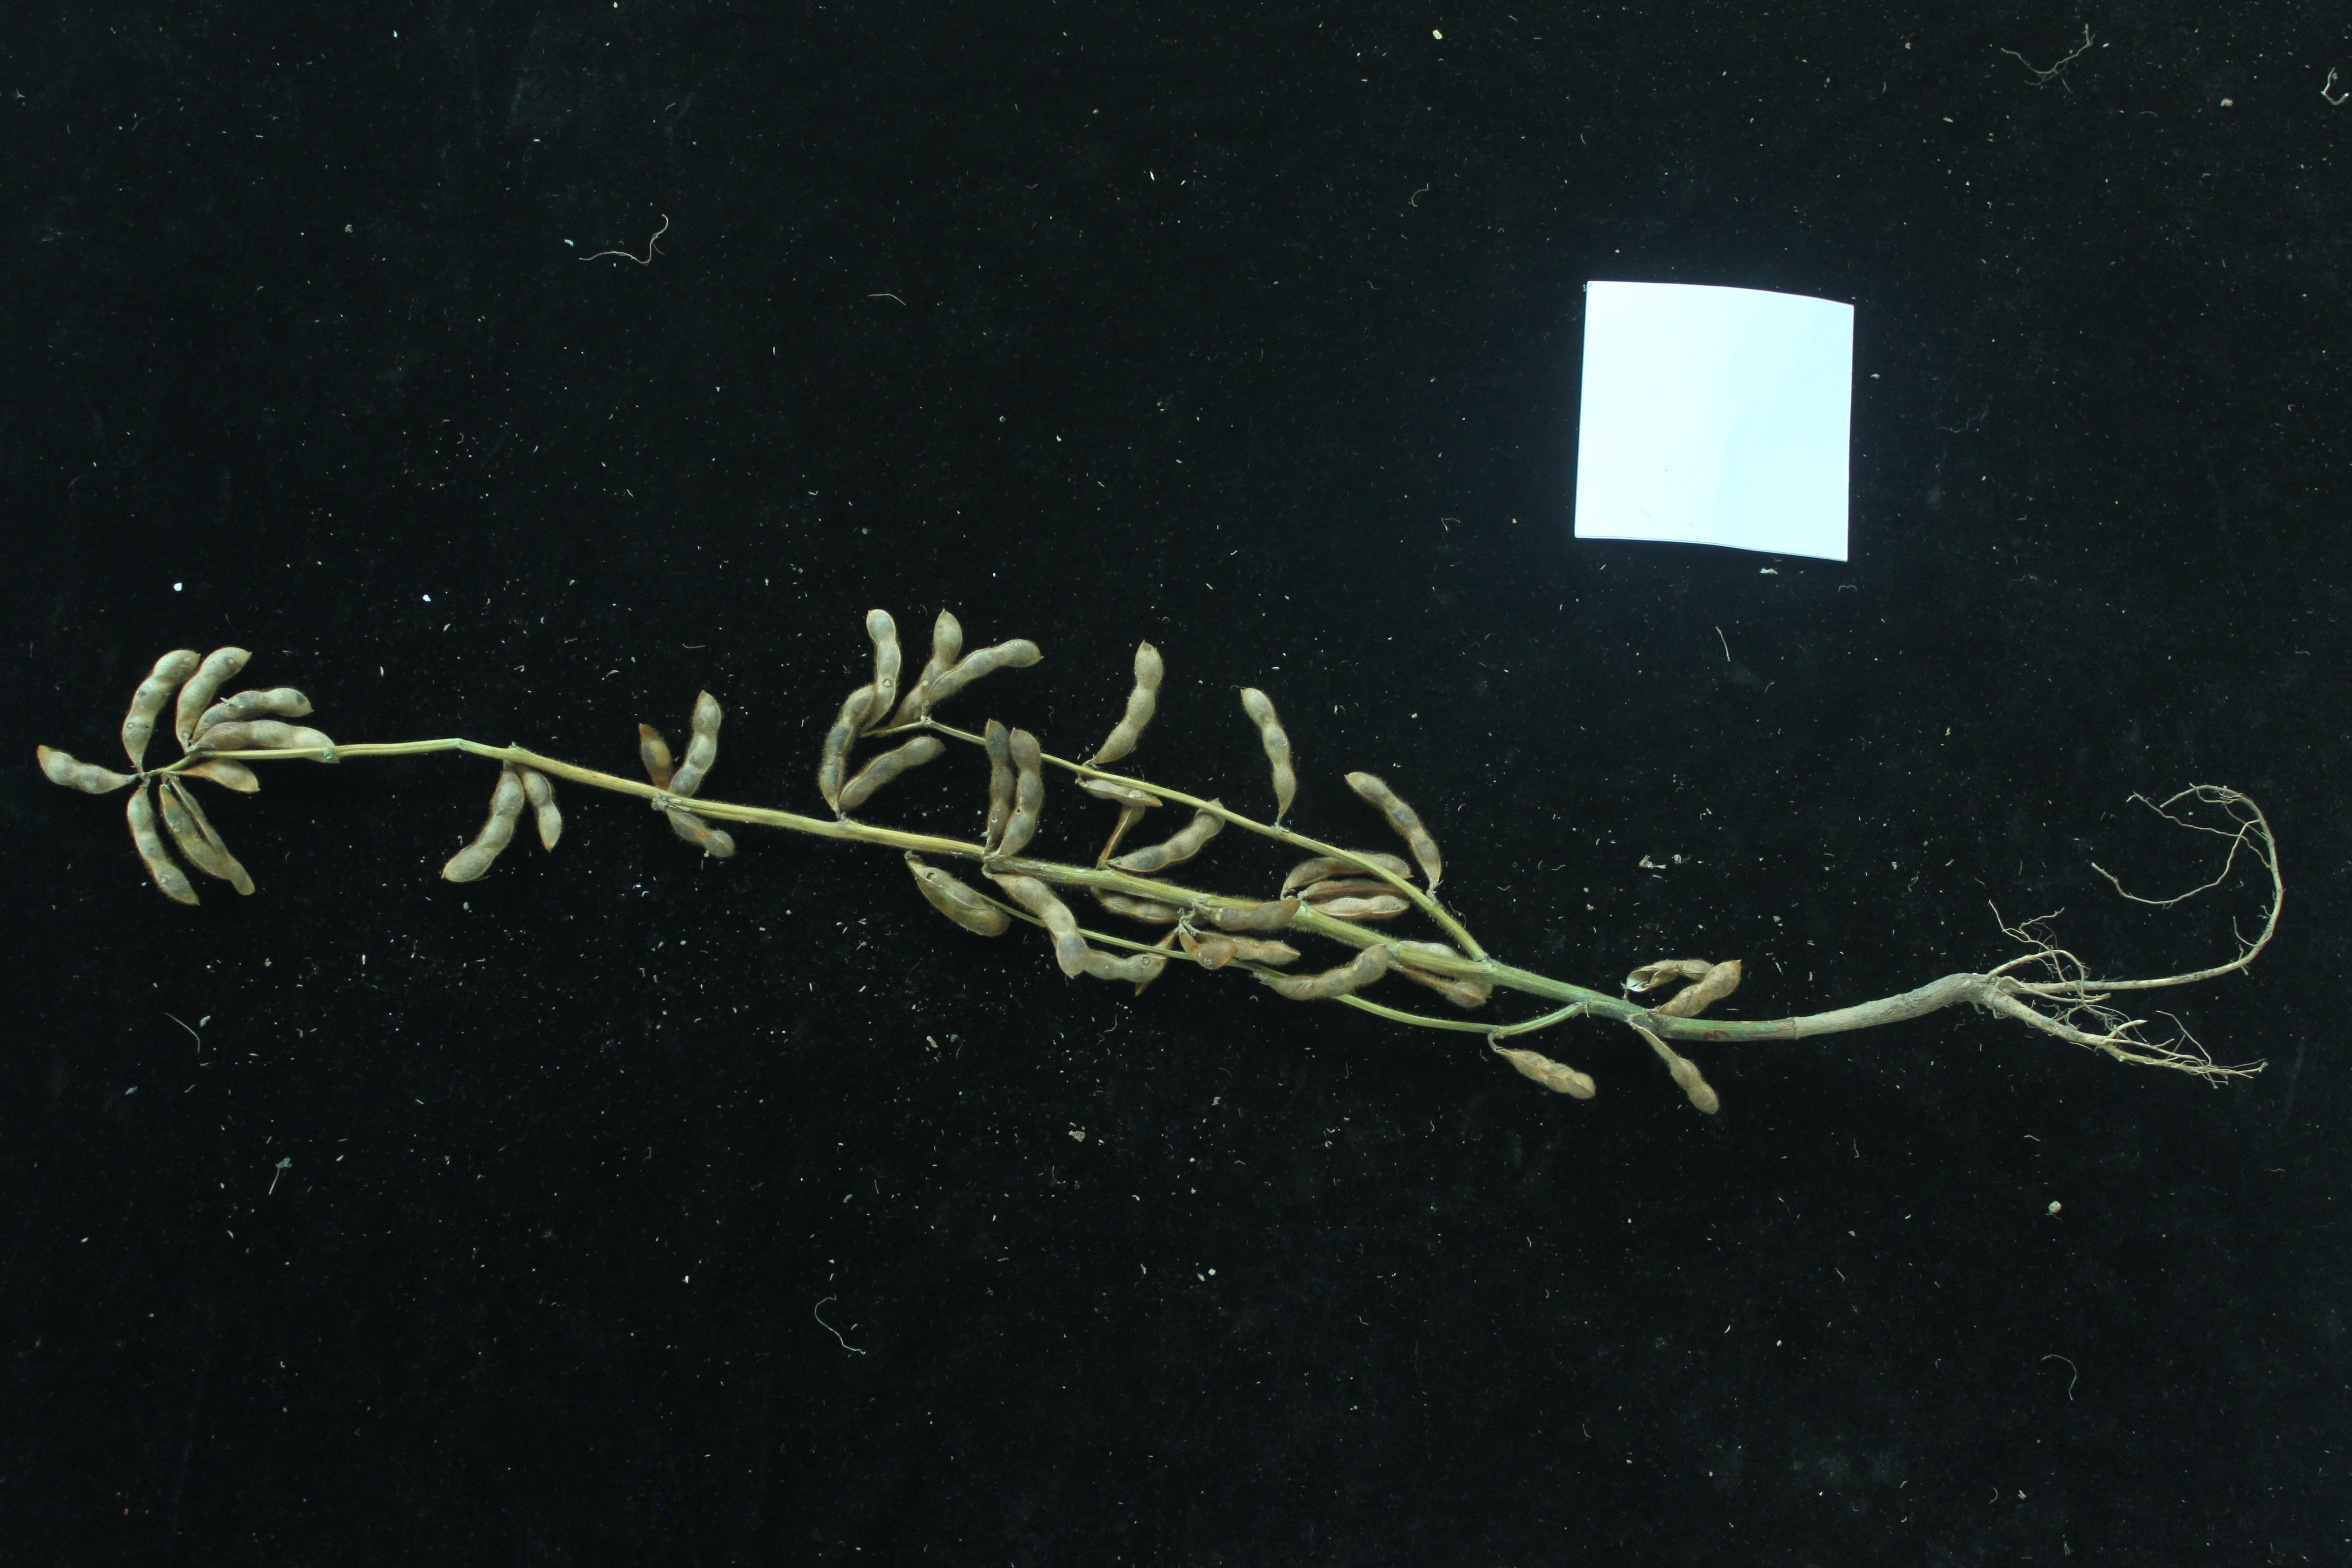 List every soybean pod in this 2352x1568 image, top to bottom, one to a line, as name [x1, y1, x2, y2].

soybean pod [887, 607, 963, 726]
soybean pod [859, 610, 901, 733]
soybean pod [922, 639, 1044, 712]
soybean pod [1080, 642, 1164, 767]
soybean pod [173, 646, 253, 752]
soybean pod [121, 650, 200, 773]
soybean pod [818, 683, 876, 821]
soybean pod [189, 686, 313, 750]
soybean pod [1240, 687, 1296, 827]
soybean pod [667, 689, 722, 798]
soybean pod [983, 718, 1013, 856]
soybean pod [188, 720, 340, 764]
soybean pod [637, 724, 673, 789]
soybean pod [984, 728, 1044, 864]
soybean pod [839, 736, 947, 812]
soybean pod [36, 747, 138, 796]
soybean pod [166, 761, 258, 793]
soybean pod [442, 761, 524, 883]
soybean pod [517, 766, 562, 856]
soybean pod [1343, 773, 1441, 898]
soybean pod [160, 777, 244, 878]
soybean pod [169, 777, 254, 894]
soybean pod [1074, 779, 1162, 808]
soybean pod [127, 780, 200, 907]
soybean pod [1101, 798, 1226, 873]
soybean pod [664, 809, 733, 859]
soybean pod [1278, 850, 1413, 898]
soybean pod [903, 856, 1011, 936]
soybean pod [989, 874, 1087, 979]
soybean pod [1298, 880, 1402, 901]
soybean pod [1100, 895, 1178, 923]
soybean pod [1311, 896, 1410, 922]
soybean pod [1193, 898, 1299, 931]
soybean pod [1184, 924, 1301, 966]
soybean pod [1177, 927, 1234, 971]
soybean pod [1254, 945, 1388, 1002]
soybean pod [1083, 947, 1166, 984]
soybean pod [1389, 959, 1487, 1007]
soybean pod [1623, 959, 1710, 993]
soybean pod [1651, 960, 1741, 1019]
soybean pod [1626, 1021, 1719, 1115]
soybean pod [1487, 1040, 1594, 1099]